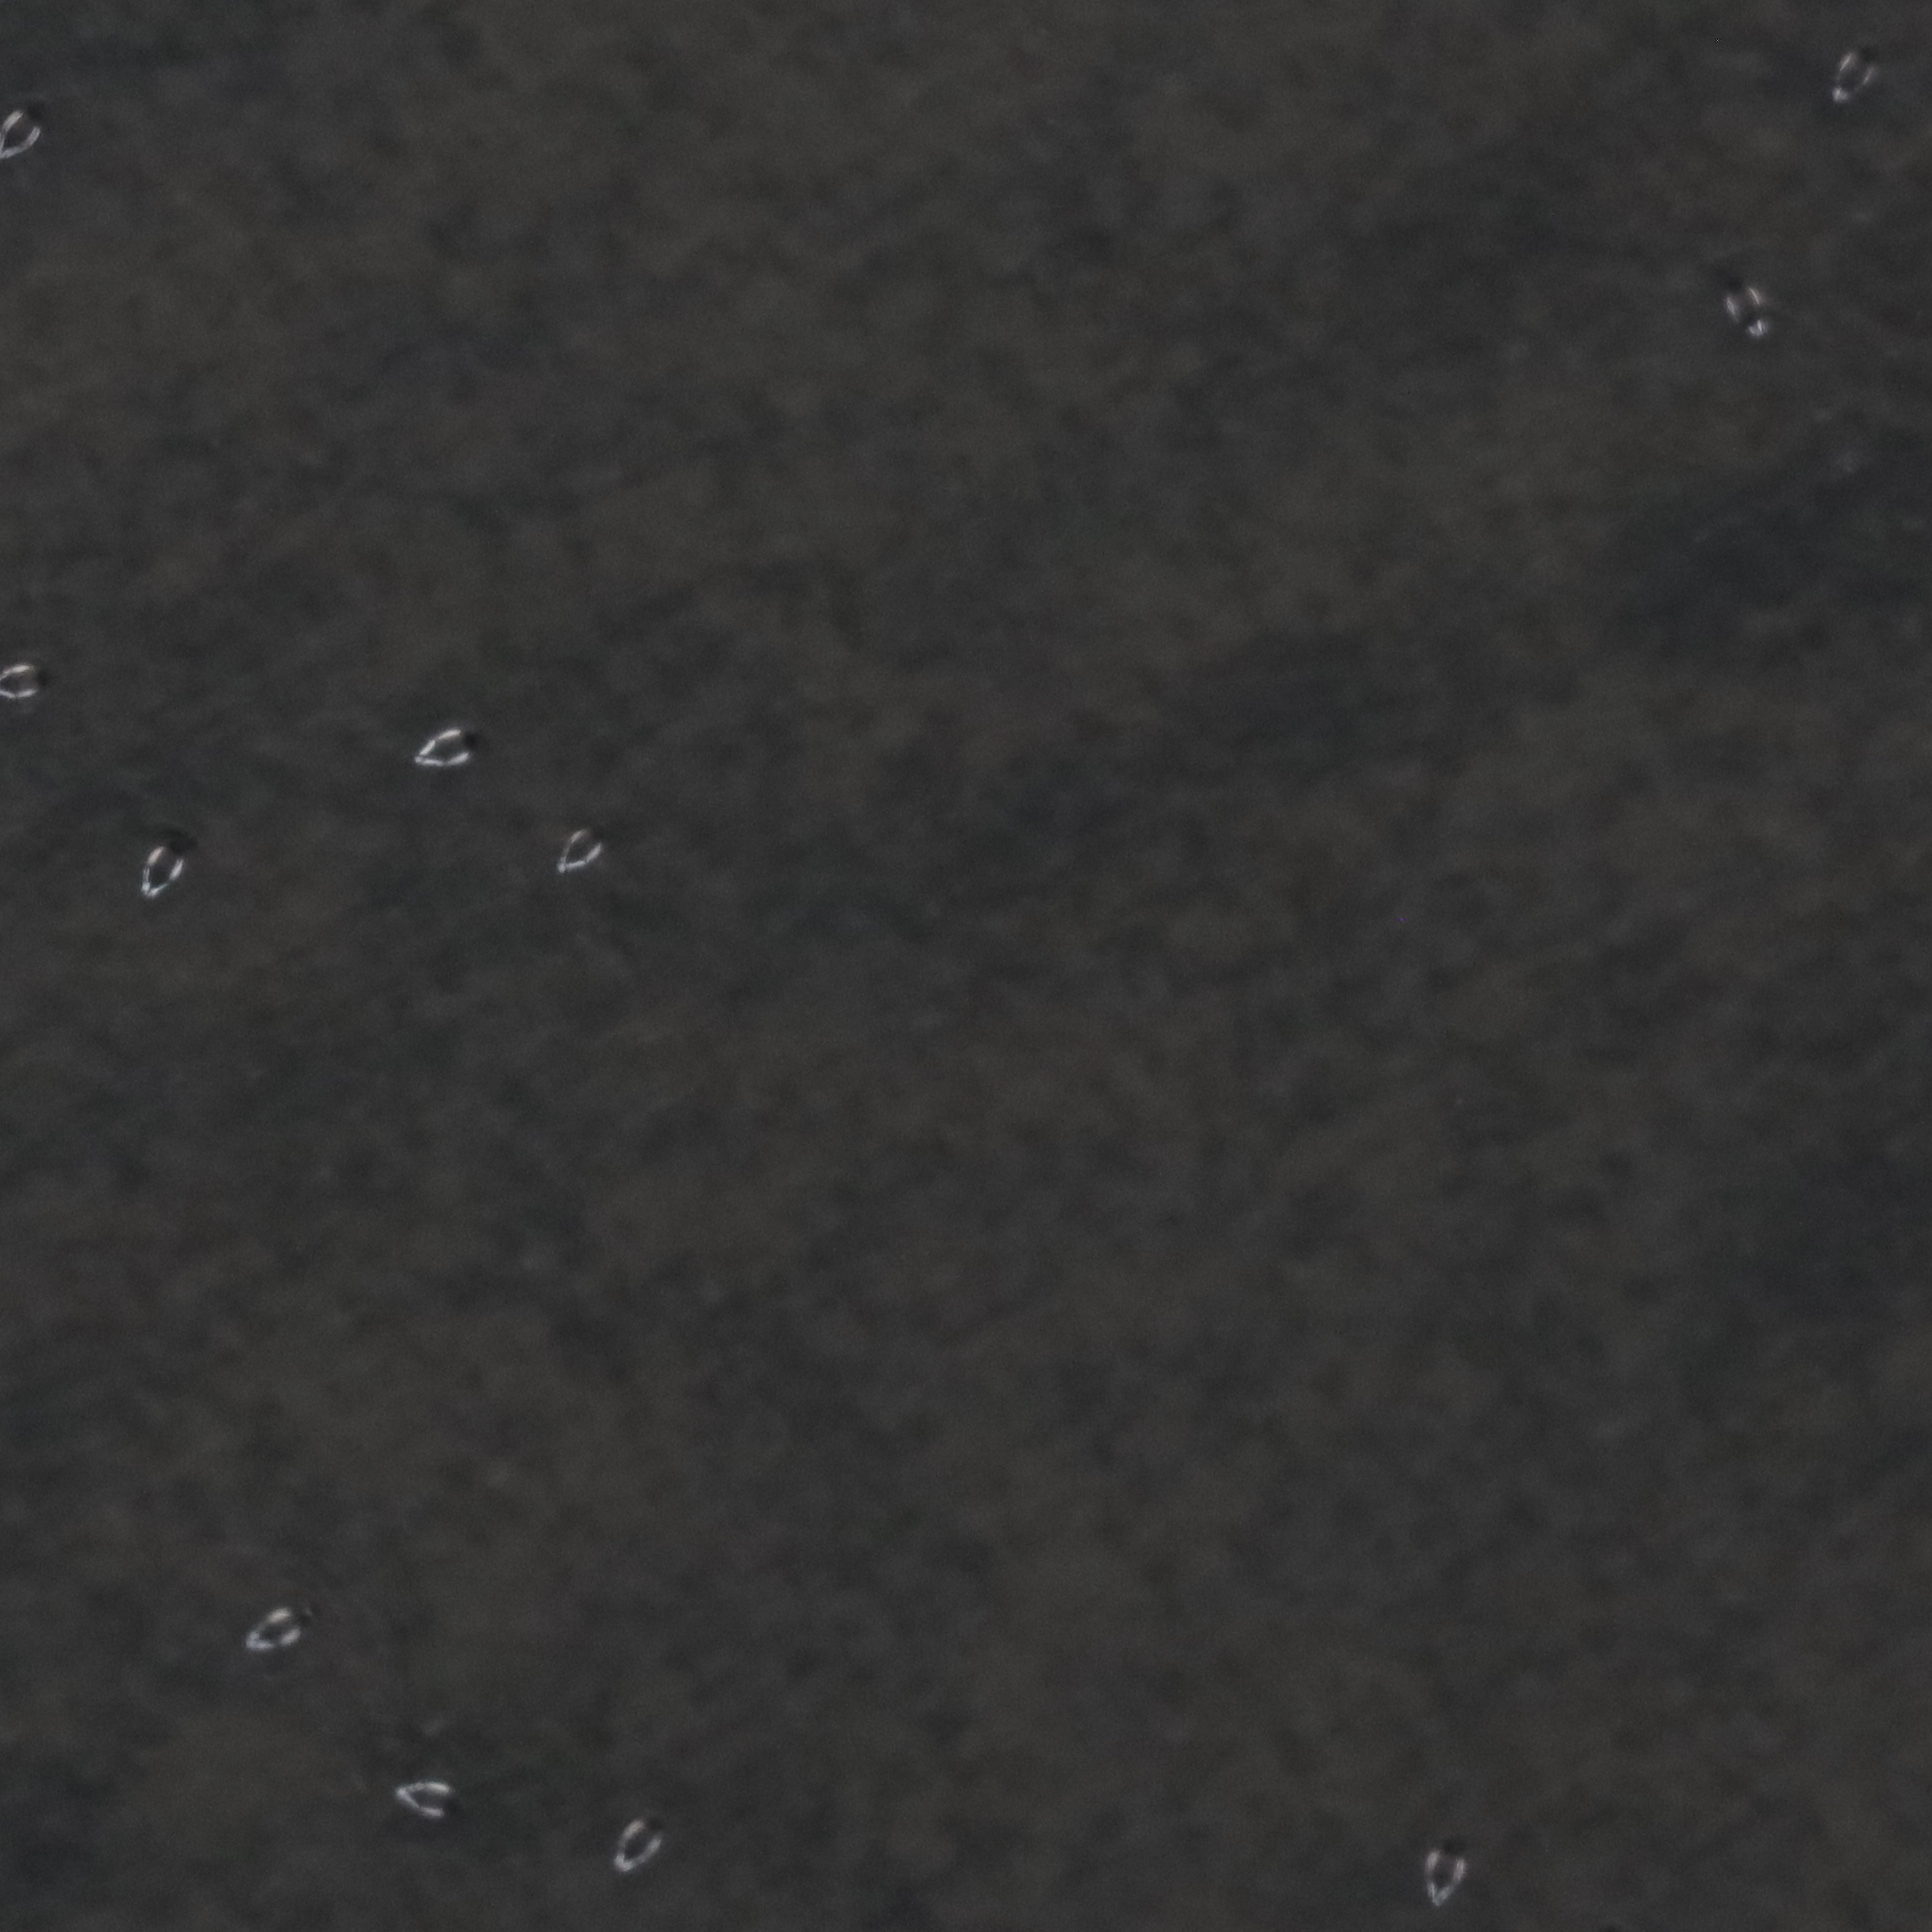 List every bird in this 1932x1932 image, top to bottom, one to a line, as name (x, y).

brant (1853, 73)
brant (20, 131)
brant (1747, 305)
brant (20, 681)
brant (450, 747)
brant (583, 848)
brant (164, 865)
brant (280, 1629)
brant (429, 1799)
brant (639, 1845)
brant (1445, 1872)